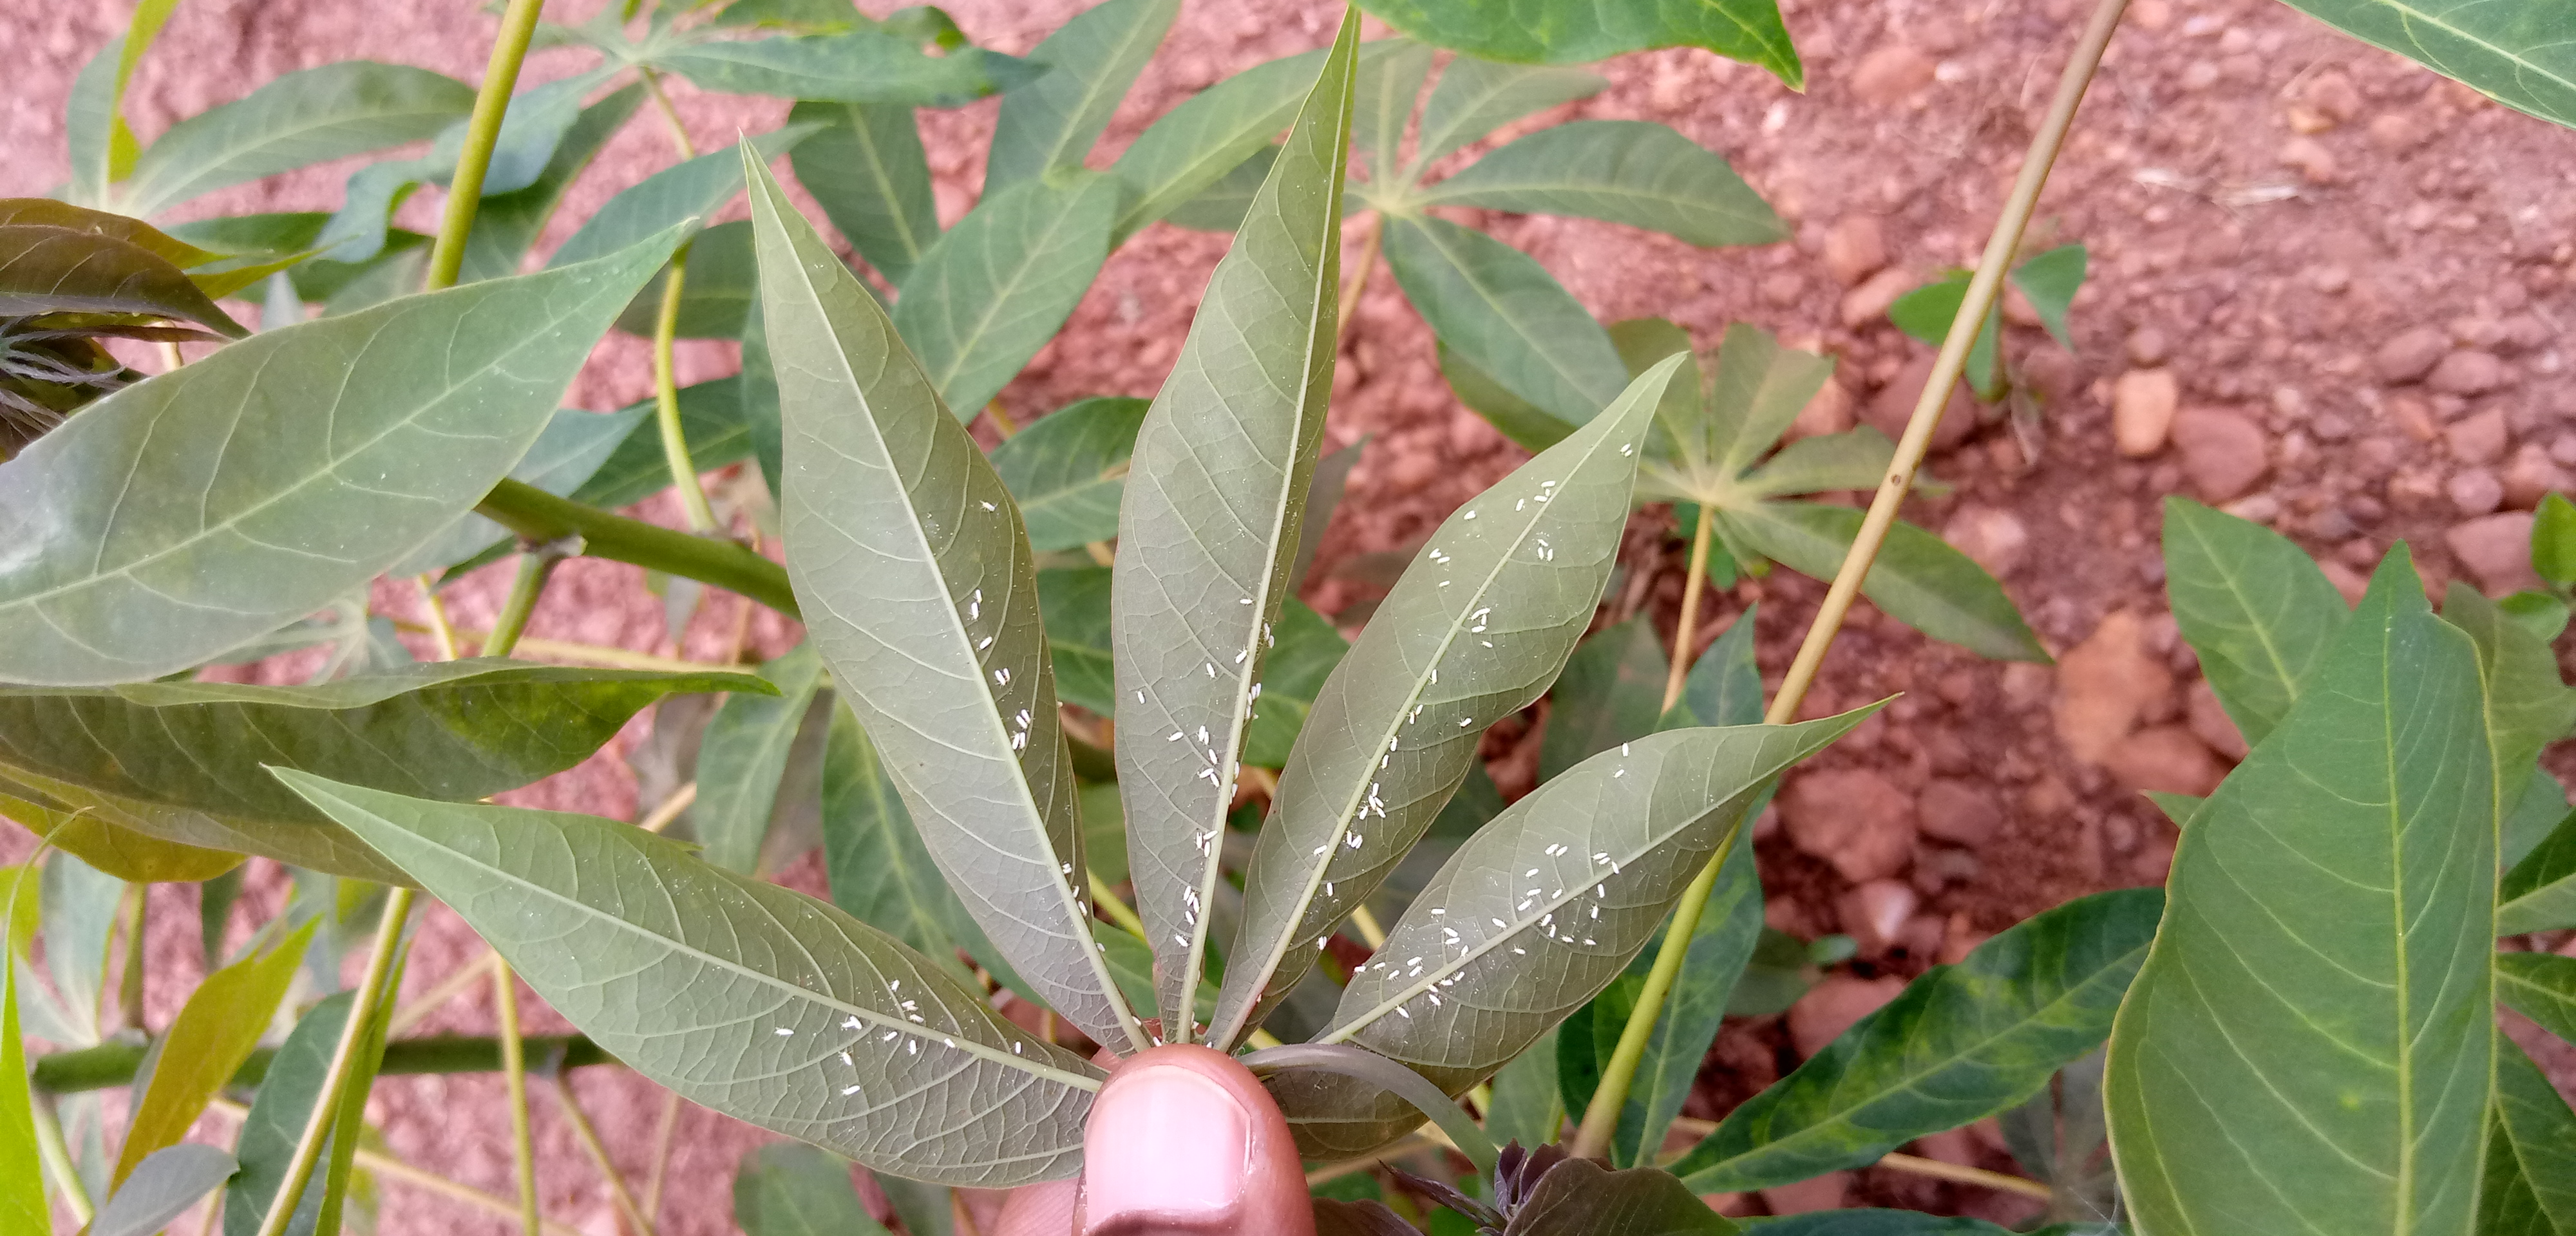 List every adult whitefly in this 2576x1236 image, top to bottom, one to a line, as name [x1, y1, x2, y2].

whitefly [1620, 442, 1631, 453]
whitefly [1624, 448, 1633, 457]
whitefly [1539, 478, 1558, 488]
whitefly [1544, 487, 1553, 497]
whitefly [1532, 493, 1549, 503]
whitefly [1513, 496, 1525, 512]
whitefly [978, 498, 998, 514]
whitefly [1461, 508, 1477, 522]
whitefly [1535, 536, 1551, 548]
whitefly [1537, 545, 1545, 561]
whitefly [1428, 547, 1443, 559]
whitefly [1546, 547, 1556, 563]
whitefly [1435, 555, 1453, 565]
whitefly [1435, 578, 1452, 590]
whitefly [974, 588, 985, 604]
whitefly [1236, 595, 1255, 606]
whitefly [971, 601, 981, 623]
whitefly [1479, 606, 1492, 615]
whitefly [1469, 610, 1480, 623]
whitefly [1480, 613, 1488, 626]
whitefly [1264, 622, 1270, 641]
whitefly [1470, 624, 1488, 637]
whitefly [978, 634, 996, 651]
whitefly [1267, 634, 1277, 650]
whitefly [1481, 639, 1494, 650]
whitefly [1233, 646, 1249, 665]
whitefly [1204, 660, 1217, 680]
whitefly [1003, 666, 1011, 682]
whitefly [1430, 667, 1441, 686]
whitefly [994, 668, 1007, 687]
whitefly [1255, 681, 1262, 699]
whitefly [1250, 684, 1256, 700]
whitefly [1135, 687, 1148, 706]
whitefly [1247, 691, 1253, 706]
whitefly [1056, 698, 1064, 709]
whitefly [1414, 703, 1425, 717]
whitefly [1245, 704, 1251, 722]
whitefly [1020, 707, 1032, 724]
whitefly [1407, 710, 1417, 726]
whitefly [1251, 712, 1259, 721]
whitefly [1014, 714, 1028, 730]
whitefly [1456, 714, 1473, 730]
whitefly [1198, 723, 1206, 743]
whitefly [1166, 729, 1186, 743]
whitefly [1011, 731, 1020, 751]
whitefly [1019, 731, 1027, 751]
whitefly [1204, 731, 1211, 747]
whitefly [1387, 733, 1399, 753]
whitefly [1620, 740, 1631, 758]
whitefly [1208, 747, 1220, 765]
whitefly [1379, 753, 1389, 771]
whitefly [1233, 758, 1240, 780]
whitefly [1198, 766, 1215, 780]
whitefly [1612, 767, 1627, 782]
whitefly [1210, 772, 1222, 789]
whitefly [1368, 780, 1381, 797]
whitefly [1230, 783, 1238, 797]
whitefly [1367, 794, 1378, 809]
whitefly [1374, 795, 1385, 809]
whitefly [1358, 803, 1370, 821]
whitefly [1376, 807, 1387, 819]
whitefly [1345, 827, 1352, 847]
whitefly [1194, 828, 1203, 850]
whitefly [1203, 829, 1220, 841]
whitefly [1351, 832, 1364, 848]
whitefly [1355, 838, 1364, 850]
whitefly [1204, 840, 1211, 859]
whitefly [1311, 842, 1330, 857]
whitefly [1544, 842, 1559, 856]
whitefly [1555, 843, 1569, 858]
whitefly [1591, 851, 1610, 863]
whitefly [1598, 855, 1613, 867]
whitefly [1611, 858, 1622, 876]
whitefly [1059, 861, 1072, 868]
whitefly [1522, 867, 1541, 878]
whitefly [1063, 868, 1074, 875]
whitefly [1325, 879, 1336, 897]
whitefly [1595, 882, 1609, 900]
whitefly [1071, 883, 1081, 898]
whitefly [1183, 884, 1192, 901]
whitefly [1550, 885, 1564, 900]
whitefly [1524, 886, 1544, 897]
whitefly [1187, 890, 1195, 907]
whitefly [1193, 895, 1202, 914]
whitefly [1516, 897, 1534, 913]
whitefly [1077, 900, 1090, 917]
whitefly [1590, 902, 1600, 921]
whitefly [1426, 904, 1447, 917]
whitefly [1184, 909, 1197, 926]
whitefly [1538, 912, 1553, 928]
whitefly [1490, 915, 1508, 930]
whitefly [1548, 922, 1560, 940]
whitefly [1438, 923, 1462, 937]
whitefly [1173, 933, 1189, 949]
whitefly [1317, 933, 1324, 951]
whitefly [1558, 934, 1576, 945]
whitefly [1323, 935, 1329, 946]
whitefly [1443, 935, 1462, 948]
whitefly [1580, 935, 1598, 948]
whitefly [1095, 941, 1108, 954]
whitefly [1458, 942, 1472, 959]
whitefly [1512, 944, 1528, 957]
whitefly [1405, 954, 1423, 967]
whitefly [1371, 959, 1387, 973]
whitefly [1408, 963, 1426, 980]
whitefly [1352, 964, 1367, 975]
whitefly [1385, 966, 1401, 983]
whitefly [1454, 969, 1468, 985]
whitefly [888, 977, 902, 995]
whitefly [1438, 977, 1455, 988]
whitefly [1425, 981, 1441, 993]
whitefly [1427, 991, 1444, 1009]
whitefly [900, 998, 917, 1008]
whitefly [1394, 1002, 1413, 1020]
whitefly [906, 1004, 920, 1012]
whitefly [908, 1013, 926, 1024]
whitefly [850, 1014, 864, 1030]
whitefly [1130, 1014, 1143, 1028]
whitefly [839, 1018, 852, 1029]
whitefly [1191, 1019, 1202, 1031]
whitefly [772, 1024, 797, 1038]
whitefly [880, 1028, 899, 1042]
whitefly [1152, 1034, 1163, 1048]
whitefly [942, 1036, 958, 1050]
whitefly [908, 1037, 920, 1057]
whitefly [1012, 1038, 1024, 1056]
whitefly [1204, 1040, 1216, 1049]
whitefly [838, 1049, 857, 1069]
whitefly [838, 1081, 864, 1100]